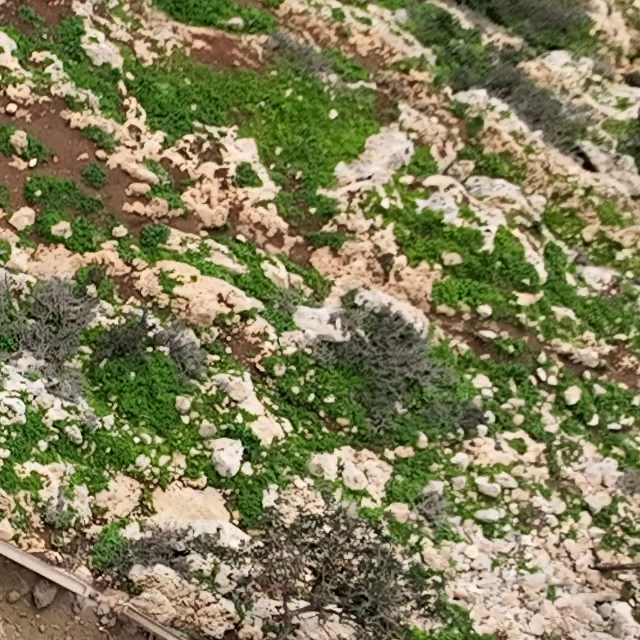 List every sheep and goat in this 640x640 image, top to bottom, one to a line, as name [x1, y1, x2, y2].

None